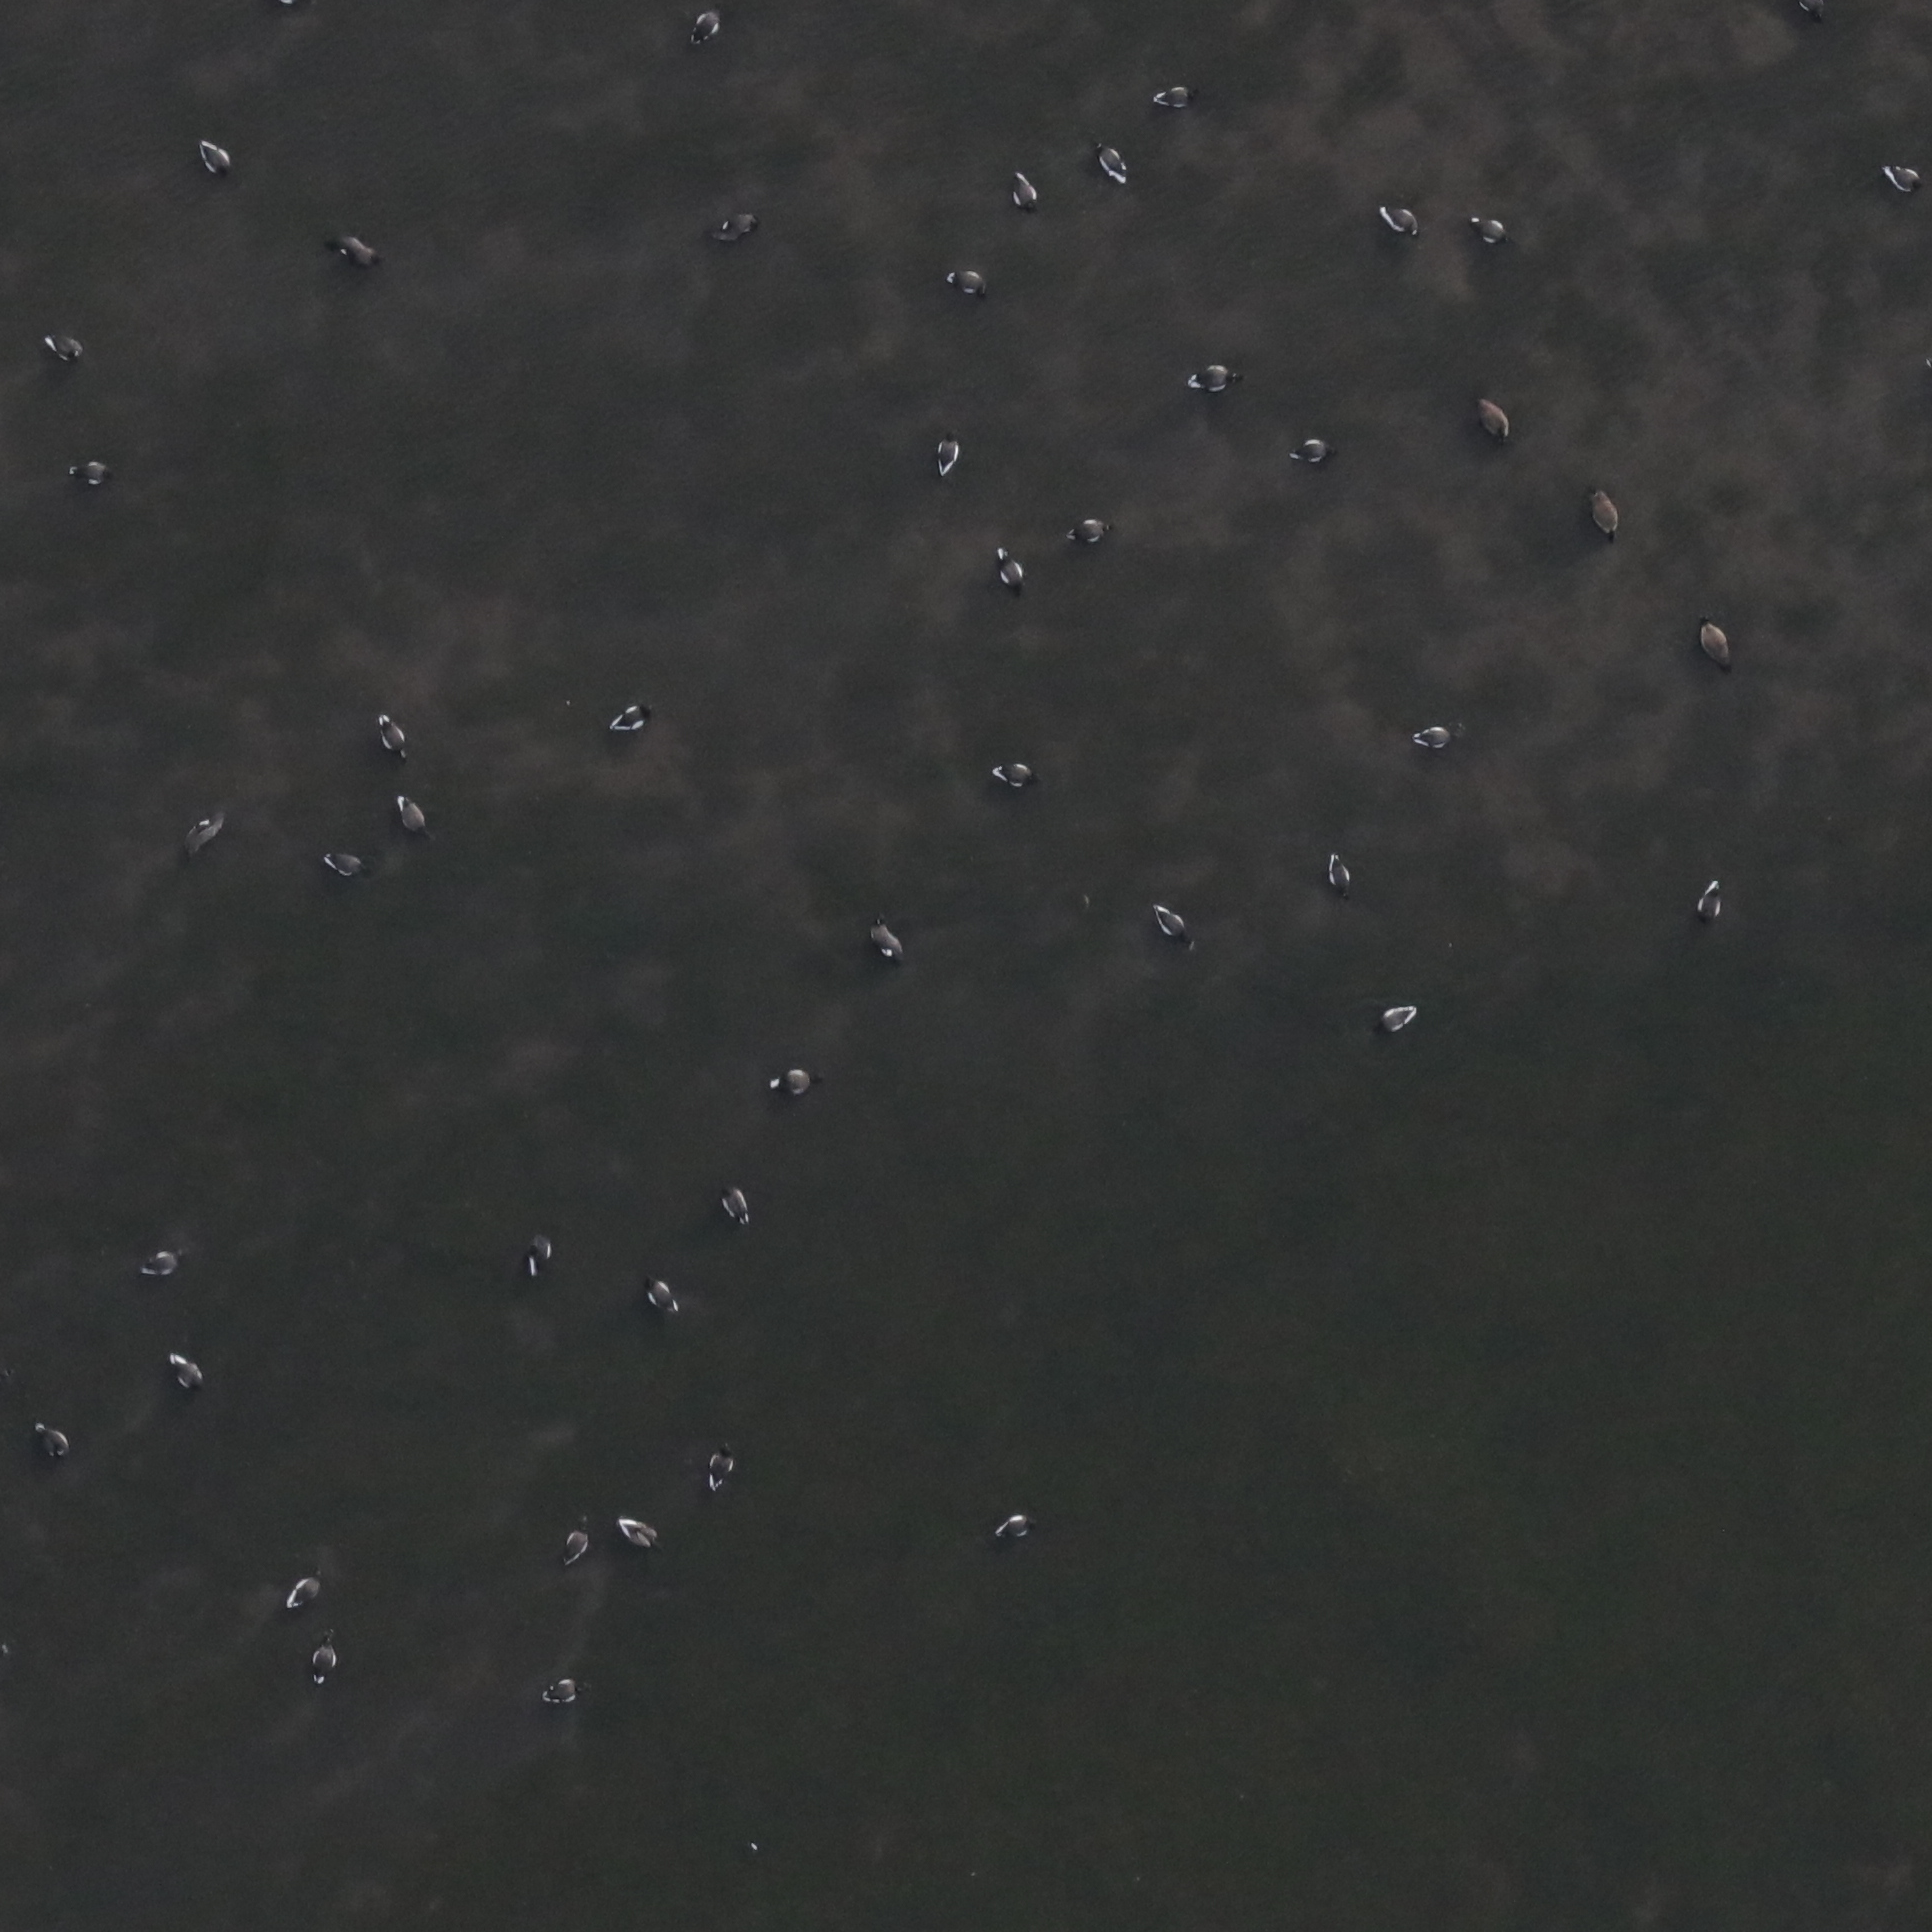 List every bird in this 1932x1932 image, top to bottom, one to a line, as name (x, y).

brant (706, 24)
brant (1177, 98)
brant (215, 160)
brant (1111, 162)
brant (1904, 179)
brant (1025, 193)
brant (1401, 221)
brant (738, 227)
brant (1491, 231)
brant (359, 252)
brant (968, 282)
brant (62, 348)
brant (1214, 379)
Canada goose (1493, 418)
brant (1314, 452)
brant (948, 453)
brant (95, 476)
Canada goose (1604, 514)
brant (1090, 531)
brant (1010, 573)
Canada goose (1715, 641)
brant (631, 717)
brant (1438, 737)
brant (393, 738)
brant (1015, 775)
brant (410, 813)
brant (202, 835)
brant (344, 864)
brant (1340, 876)
brant (1709, 900)
brant (1172, 923)
brant (887, 940)
brant (1397, 1019)
brant (796, 1083)
brant (735, 1205)
brant (537, 1250)
brant (163, 1265)
brant (662, 1296)
brant (187, 1374)
brant (52, 1442)
brant (720, 1467)
brant (1013, 1526)
brant (637, 1533)
brant (576, 1546)
brant (307, 1591)
brant (323, 1662)
brant (564, 1693)